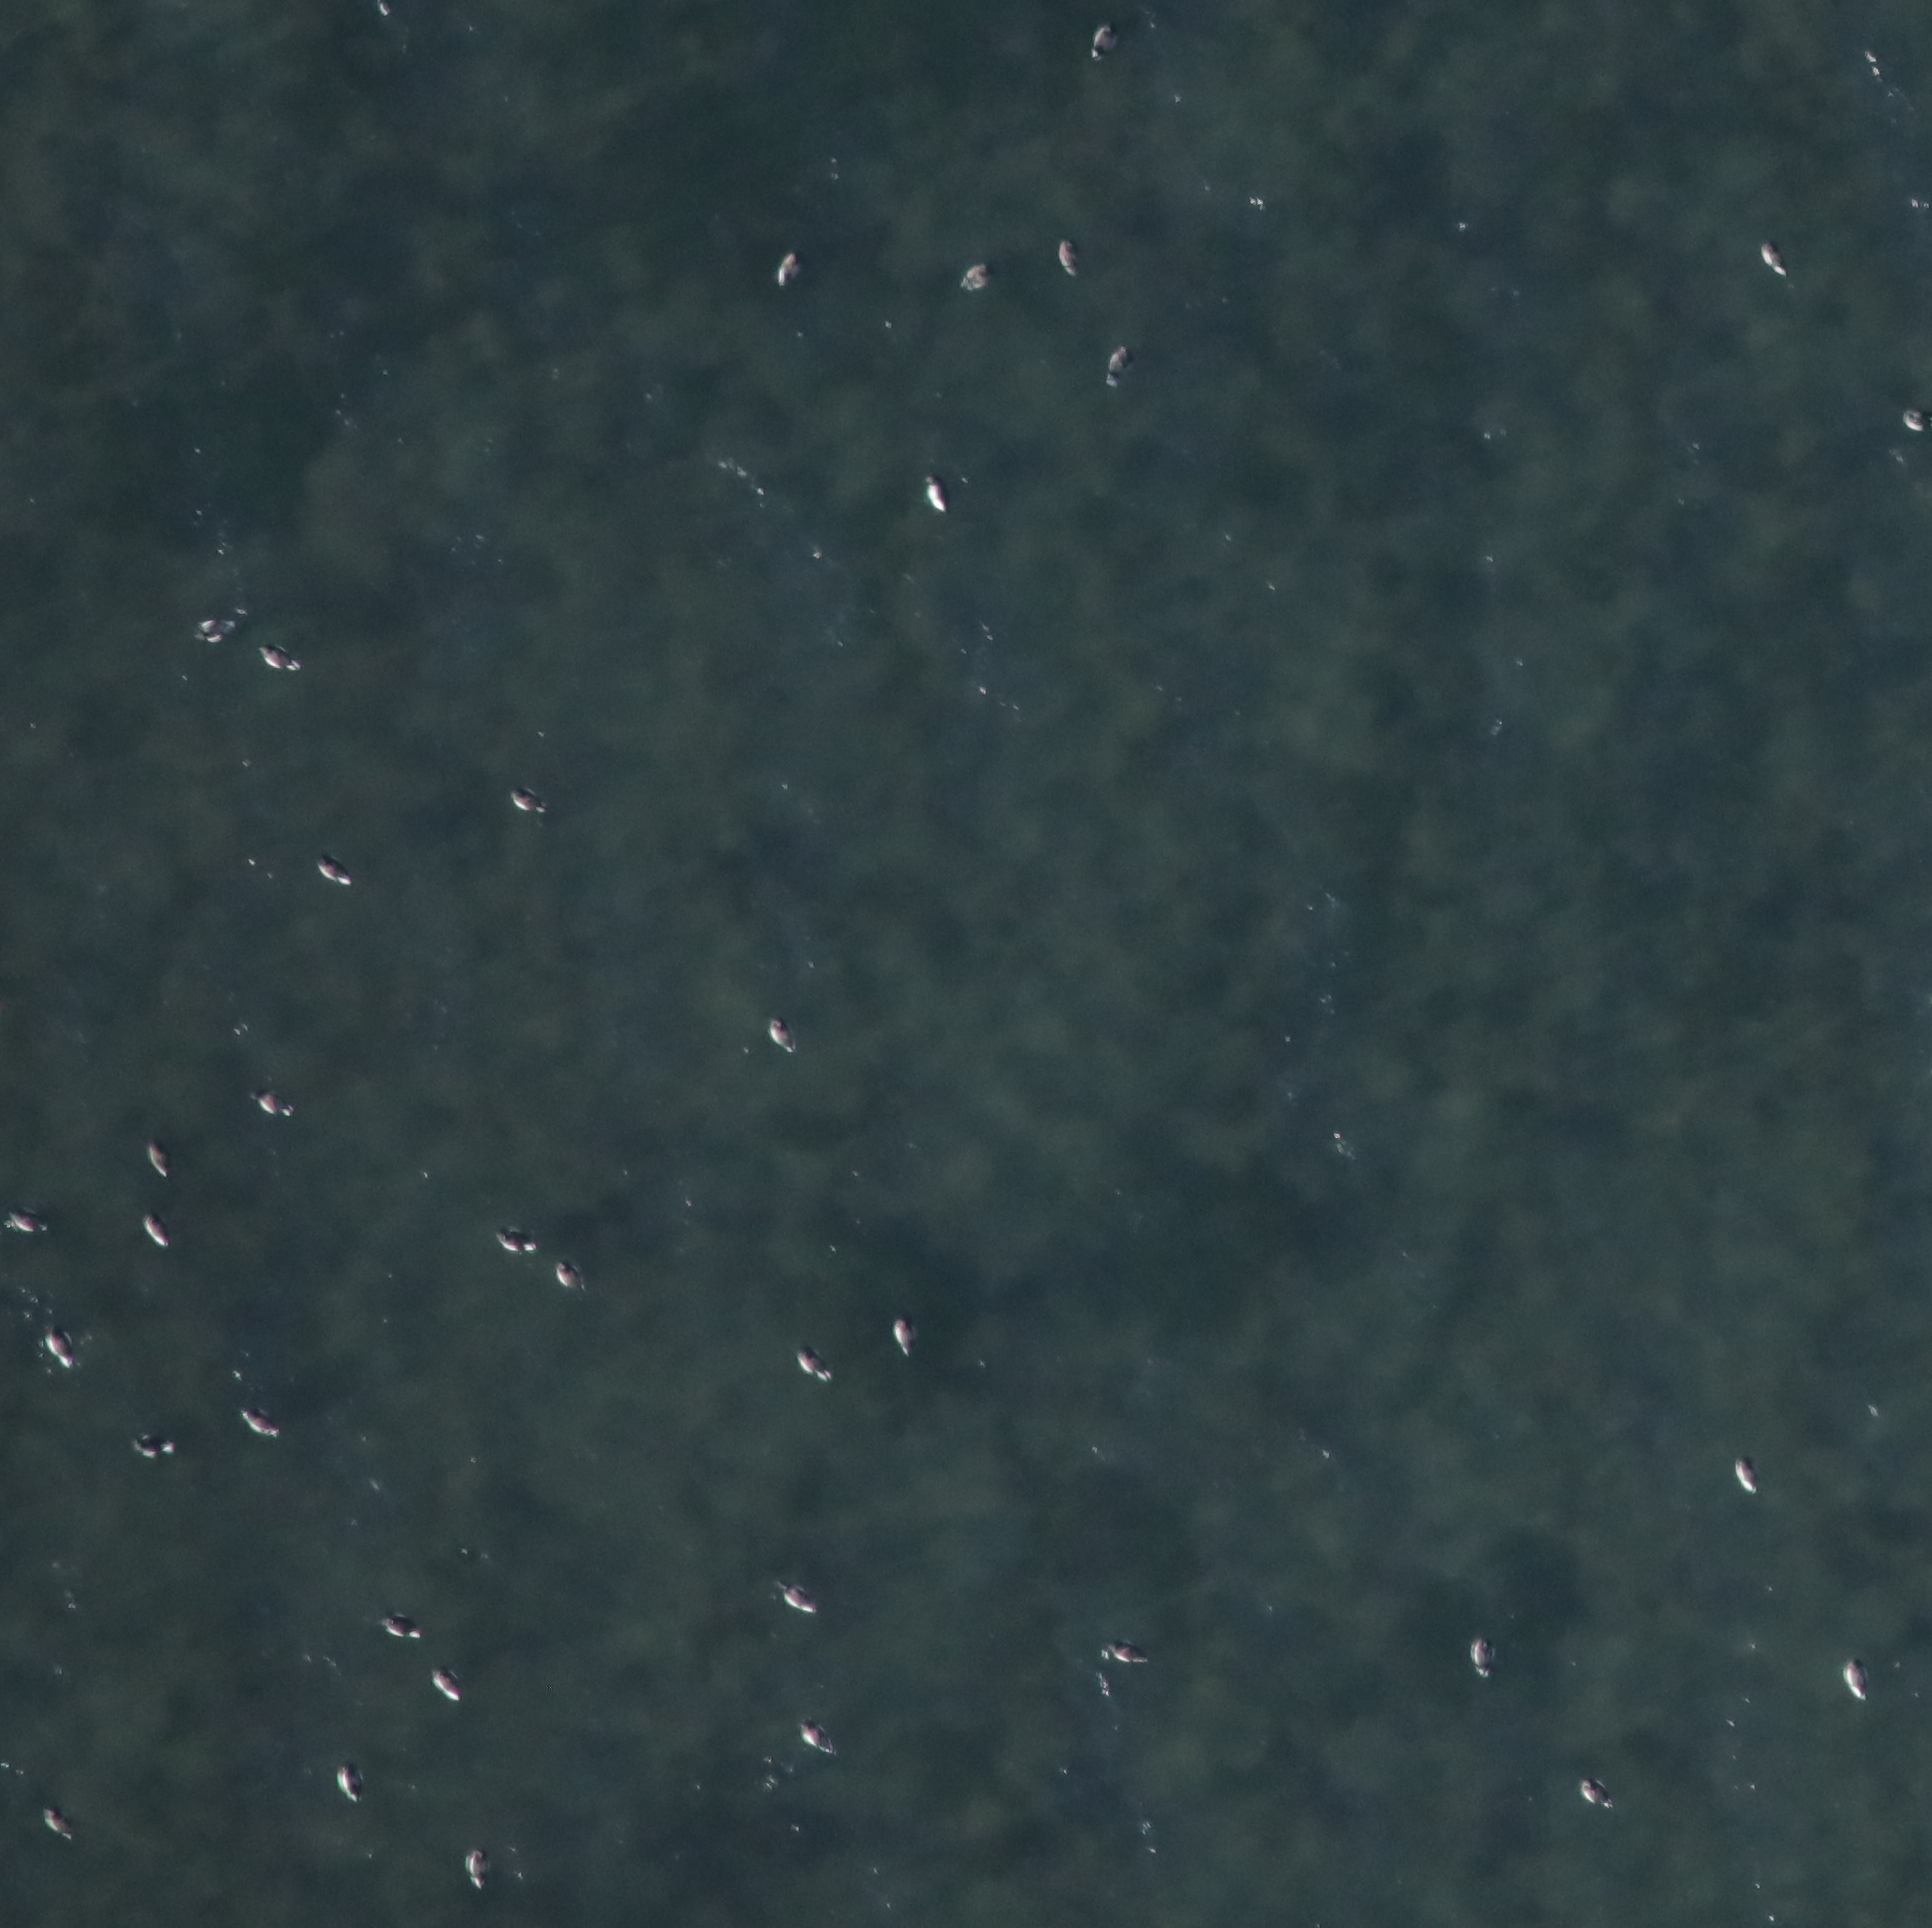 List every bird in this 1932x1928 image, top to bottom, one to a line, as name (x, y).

brant (1103, 41)
brant (1771, 256)
brant (1068, 257)
brant (788, 270)
brant (973, 278)
brant (1120, 366)
brant (1916, 421)
brant (936, 495)
brant (216, 628)
brant (278, 656)
brant (527, 800)
brant (335, 870)
brant (783, 1035)
brant (273, 1103)
brant (159, 1159)
brant (28, 1220)
brant (155, 1230)
brant (516, 1239)
brant (569, 1277)
brant (906, 1336)
brant (59, 1346)
brant (813, 1364)
brant (260, 1421)
brant (151, 1448)
brant (1743, 1475)
brant (797, 1597)
brant (398, 1626)
brant (1125, 1653)
brant (1481, 1655)
brant (1856, 1680)
brant (448, 1683)
brant (816, 1737)
brant (351, 1780)
brant (1596, 1792)
brant (62, 1820)
brant (480, 1867)